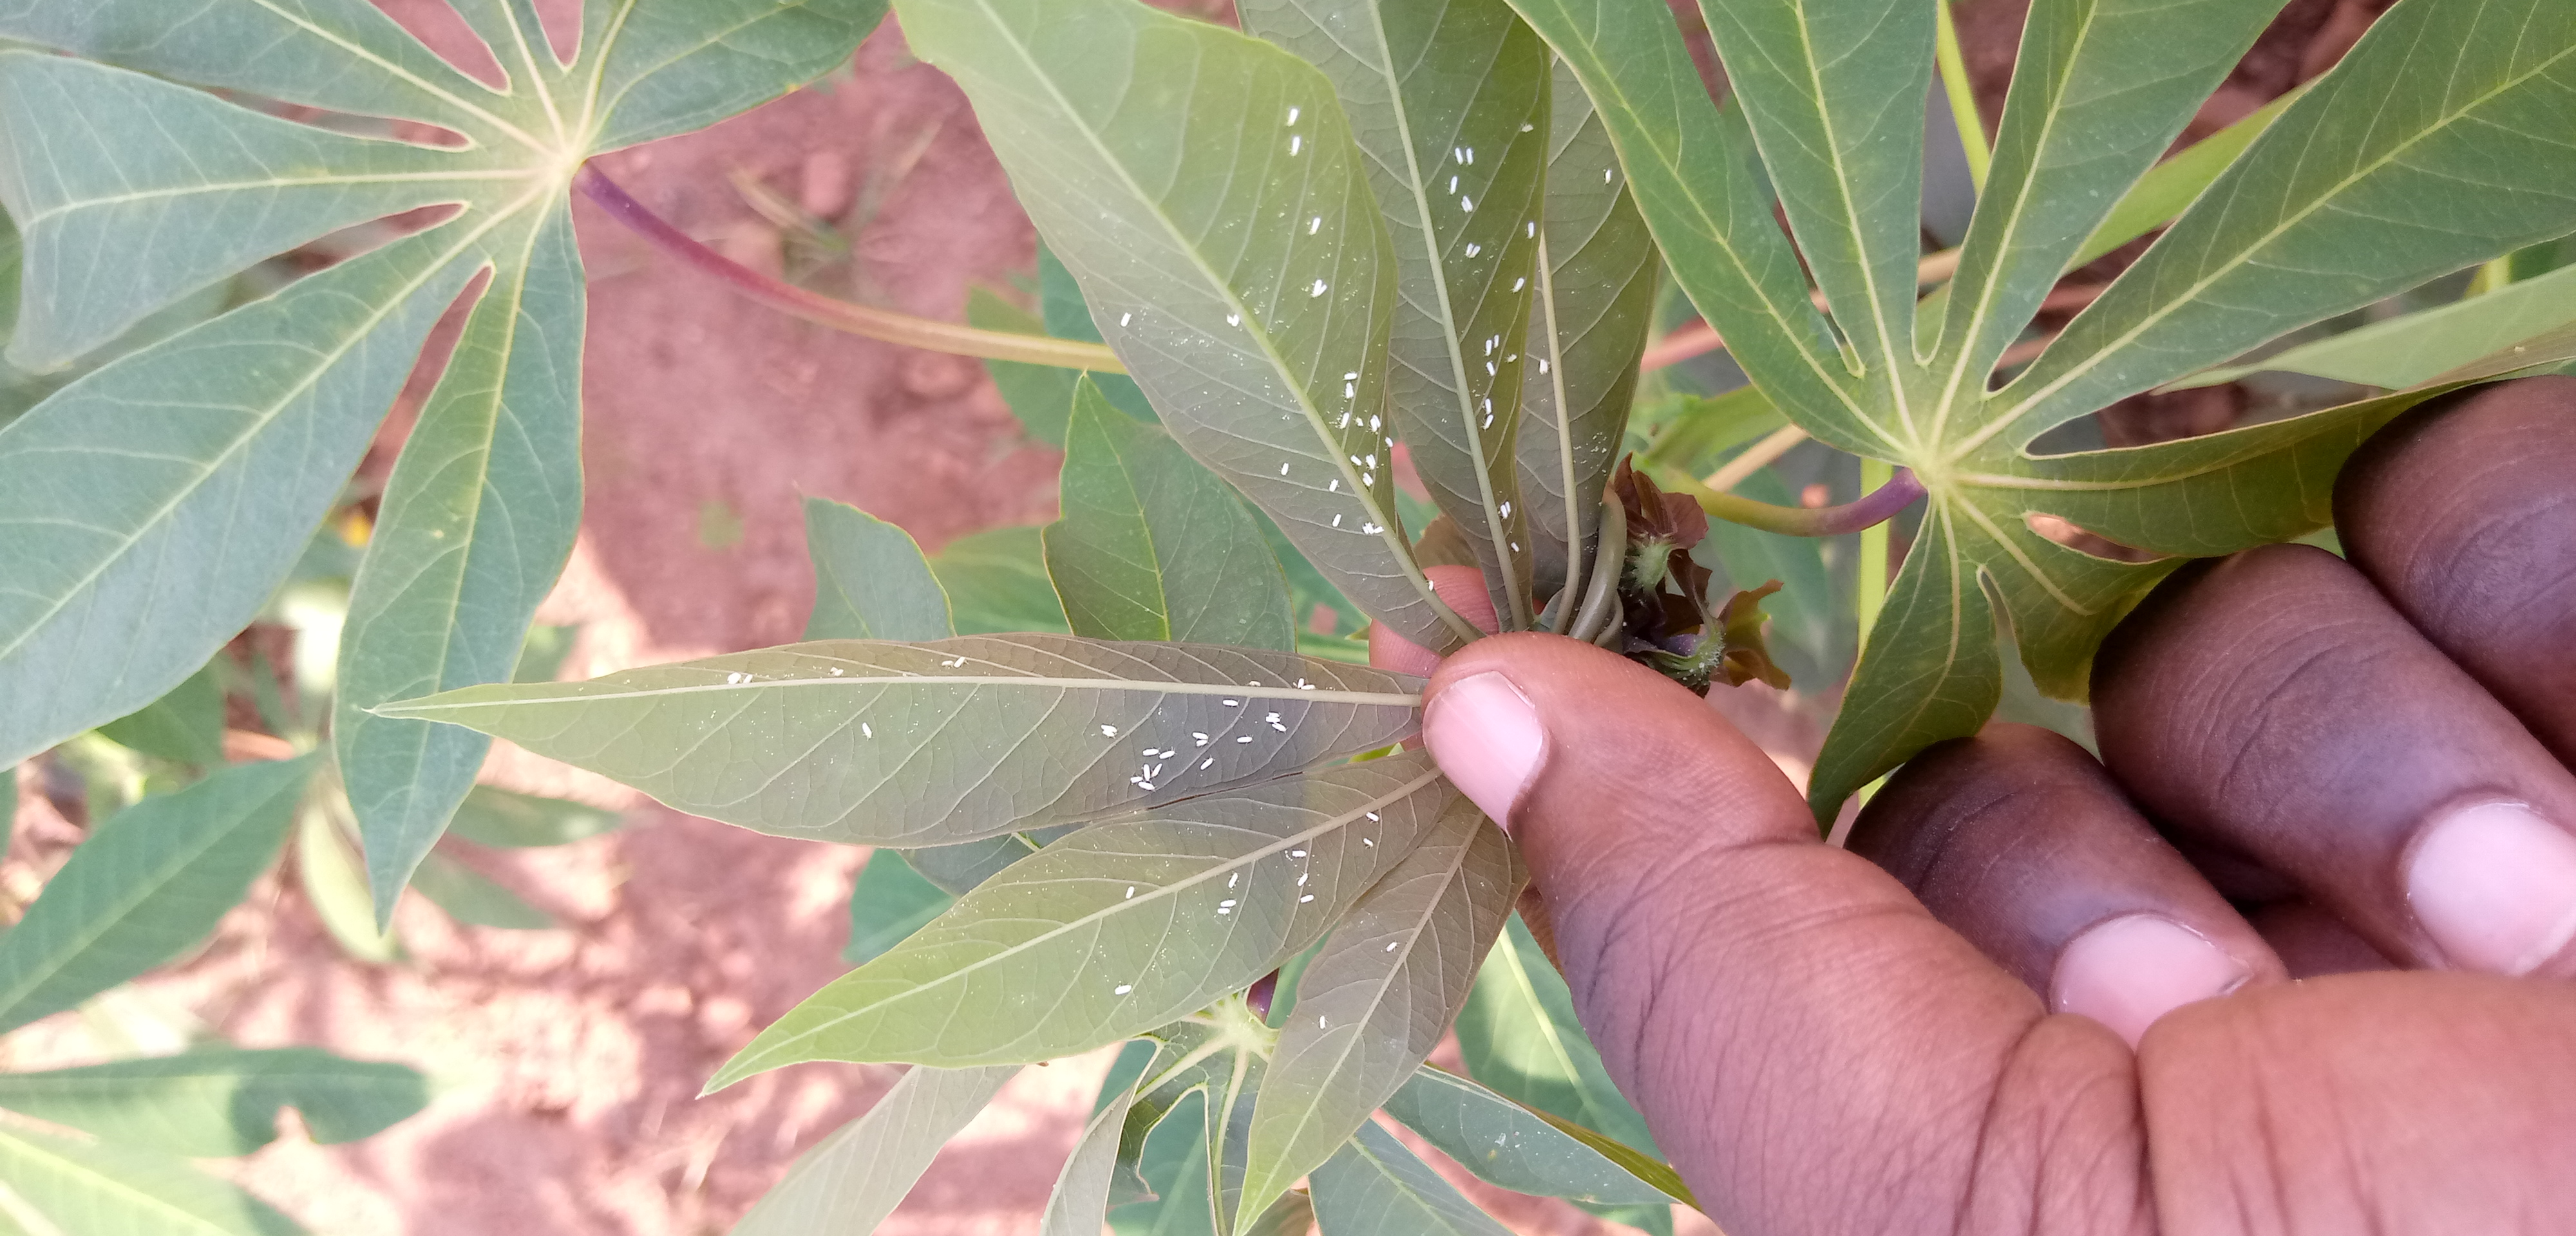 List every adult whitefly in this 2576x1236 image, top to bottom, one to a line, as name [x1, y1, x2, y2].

whitefly [1284, 105, 1301, 129]
whitefly [1519, 123, 1536, 135]
whitefly [1288, 134, 1303, 158]
whitefly [1454, 146, 1465, 167]
whitefly [1464, 147, 1476, 167]
whitefly [1602, 167, 1613, 187]
whitefly [1448, 174, 1459, 196]
whitefly [1462, 195, 1474, 214]
whitefly [1460, 200, 1469, 213]
whitefly [1306, 216, 1323, 237]
whitefly [1526, 220, 1537, 241]
whitefly [1464, 239, 1474, 258]
whitefly [1468, 243, 1481, 261]
whitefly [1510, 274, 1526, 295]
whitefly [1312, 277, 1322, 299]
whitefly [1312, 284, 1329, 299]
whitefly [1119, 310, 1132, 330]
whitefly [1224, 312, 1233, 324]
whitefly [1233, 312, 1242, 329]
whitefly [1492, 332, 1501, 350]
whitefly [1482, 337, 1492, 358]
whitefly [1506, 352, 1520, 366]
whitefly [1539, 357, 1544, 375]
whitefly [1544, 359, 1550, 375]
whitefly [1485, 360, 1498, 379]
whitefly [1341, 370, 1361, 382]
whitefly [1345, 382, 1356, 400]
whitefly [1343, 386, 1350, 399]
whitefly [1483, 398, 1494, 415]
whitefly [1336, 411, 1353, 433]
whitefly [1482, 413, 1494, 431]
whitefly [1372, 414, 1383, 429]
whitefly [1353, 415, 1365, 429]
whitefly [1368, 417, 1378, 435]
whitefly [1384, 435, 1395, 450]
whitefly [1349, 453, 1363, 467]
whitefly [1370, 453, 1377, 466]
whitefly [1365, 454, 1376, 471]
whitefly [1278, 461, 1289, 477]
whitefly [1362, 472, 1374, 485]
whitefly [1361, 476, 1371, 489]
whitefly [1327, 477, 1343, 495]
whitefly [1504, 500, 1512, 514]
whitefly [1499, 503, 1509, 520]
whitefly [1330, 512, 1343, 528]
whitefly [1364, 521, 1374, 536]
whitefly [1361, 524, 1370, 537]
whitefly [1374, 525, 1386, 536]
whitefly [1510, 540, 1522, 554]
whitefly [1426, 578, 1435, 592]
whitefly [953, 655, 967, 669]
whitefly [940, 659, 954, 668]
whitefly [829, 666, 838, 674]
whitefly [835, 667, 844, 677]
whitefly [726, 671, 739, 682]
whitefly [741, 671, 753, 684]
whitefly [728, 673, 742, 685]
whitefly [1297, 676, 1305, 689]
whitefly [1247, 679, 1262, 688]
whitefly [1302, 684, 1317, 689]
whitefly [1221, 698, 1240, 708]
whitefly [1266, 711, 1282, 718]
whitefly [1265, 715, 1282, 723]
whitefly [860, 720, 875, 740]
whitefly [1271, 722, 1287, 733]
whitefly [1099, 723, 1119, 733]
whitefly [1101, 729, 1115, 738]
whitefly [1191, 731, 1211, 740]
whitefly [1235, 733, 1255, 746]
whitefly [1193, 739, 1211, 749]
whitefly [1141, 747, 1161, 757]
whitefly [1159, 748, 1176, 760]
whitefly [1198, 755, 1218, 772]
whitefly [1142, 762, 1151, 781]
whitefly [1150, 763, 1162, 778]
whitefly [1129, 774, 1144, 783]
whitefly [1137, 780, 1155, 792]
whitefly [1364, 809, 1381, 824]
whitefly [1361, 836, 1376, 848]
whitefly [1289, 848, 1308, 859]
whitefly [1227, 870, 1240, 889]
whitefly [1295, 870, 1311, 888]
whitefly [1124, 885, 1137, 901]
whitefly [1298, 893, 1316, 904]
whitefly [1218, 898, 1238, 908]
whitefly [1216, 906, 1232, 916]
whitefly [1384, 939, 1399, 953]
whitefly [1113, 982, 1133, 996]
whitefly [1318, 1013, 1328, 1031]